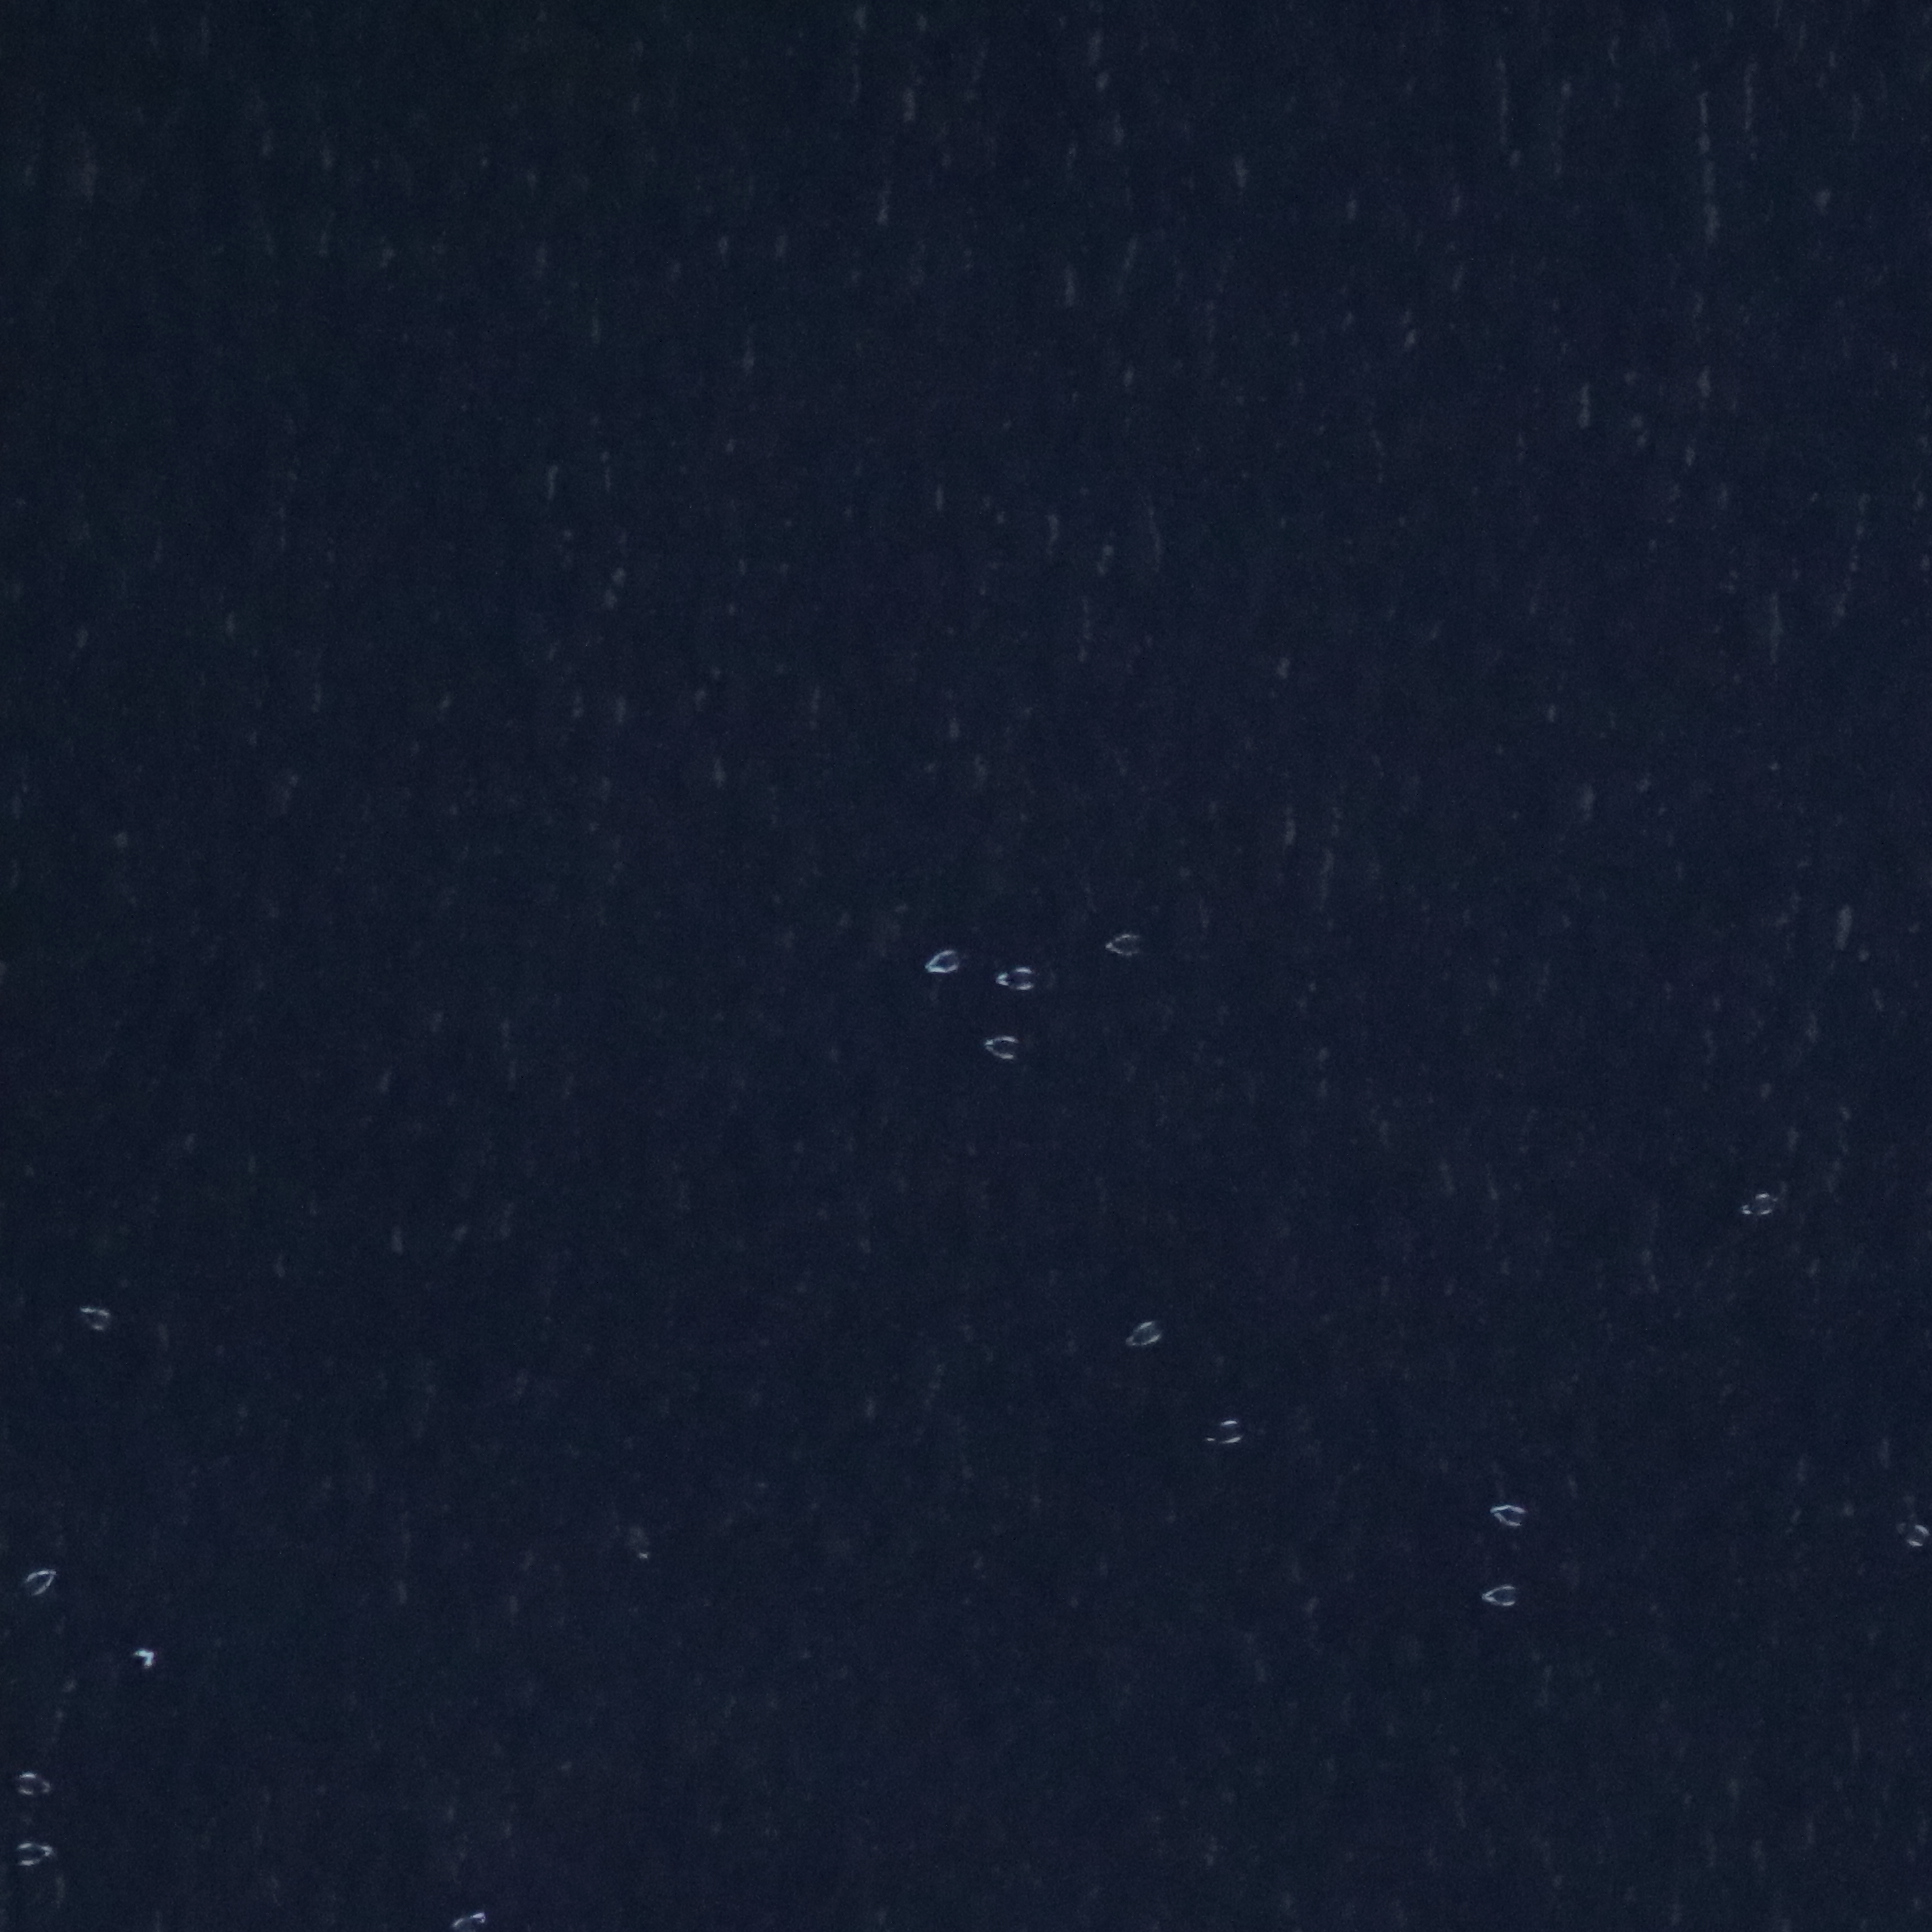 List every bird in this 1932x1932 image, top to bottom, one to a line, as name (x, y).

brant (1125, 944)
brant (946, 961)
brant (1021, 978)
brant (1006, 1047)
brant (1761, 1205)
brant (95, 1317)
brant (1146, 1333)
brant (1229, 1434)
brant (1510, 1514)
brant (1912, 1533)
brant (635, 1540)
brant (35, 1584)
brant (1503, 1594)
brant (132, 1665)
brant (30, 1784)
brant (27, 1851)
brant (467, 1928)